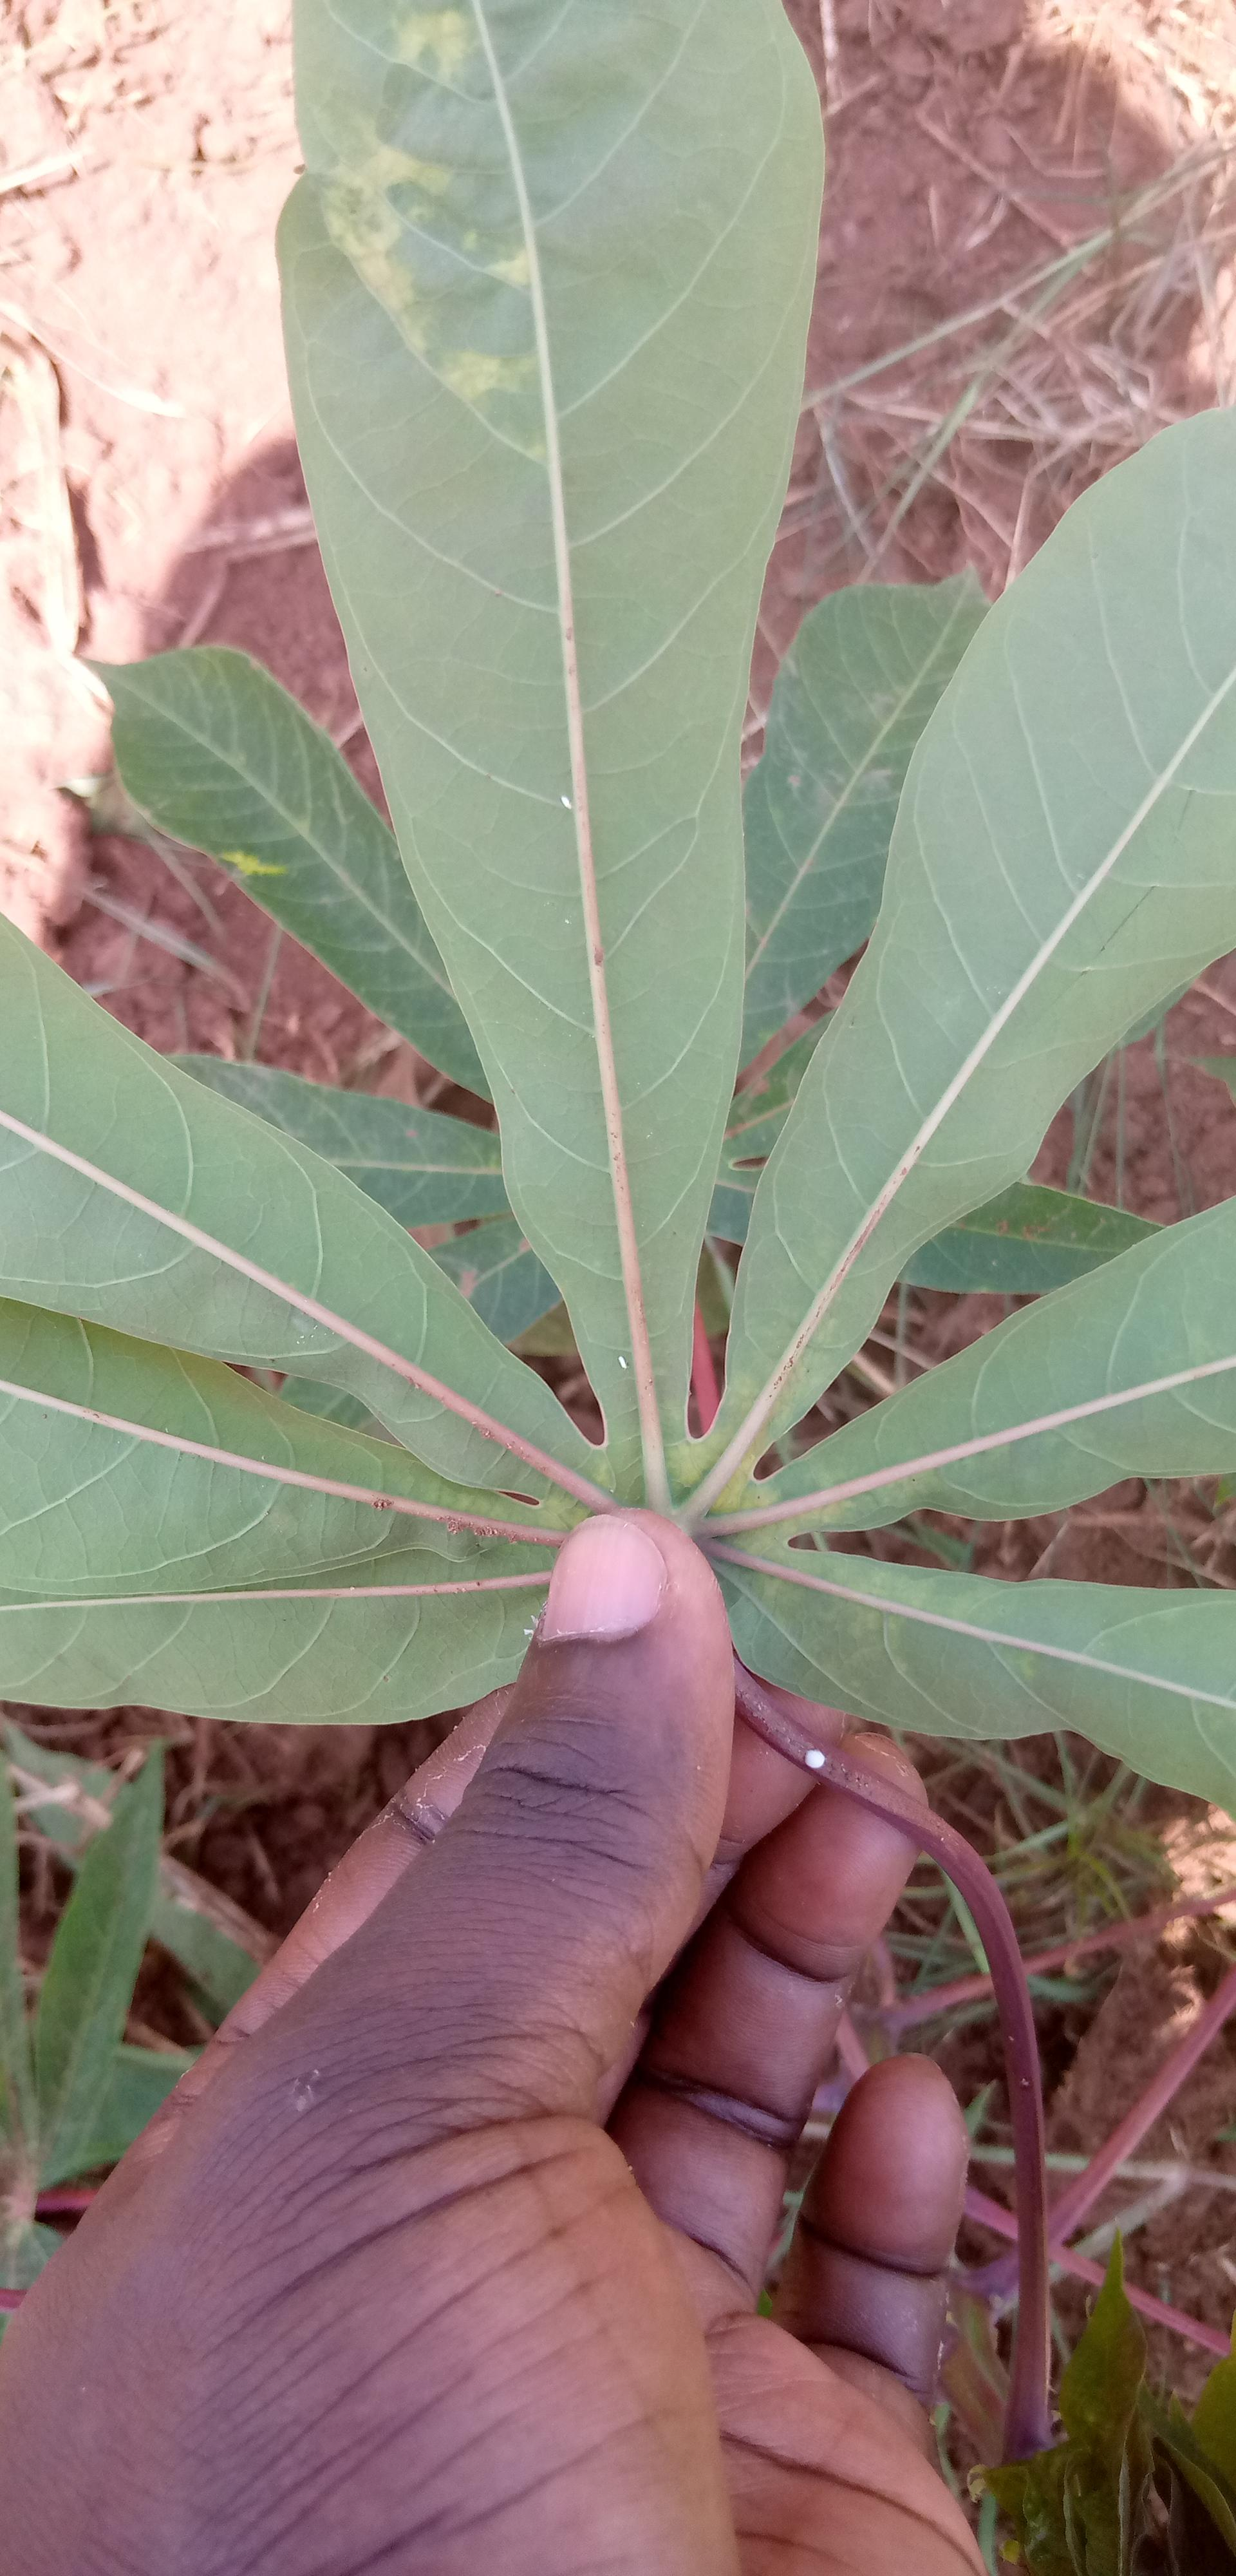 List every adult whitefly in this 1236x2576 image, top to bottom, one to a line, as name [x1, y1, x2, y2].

whitefly [559, 795, 574, 810]
whitefly [617, 1352, 628, 1370]